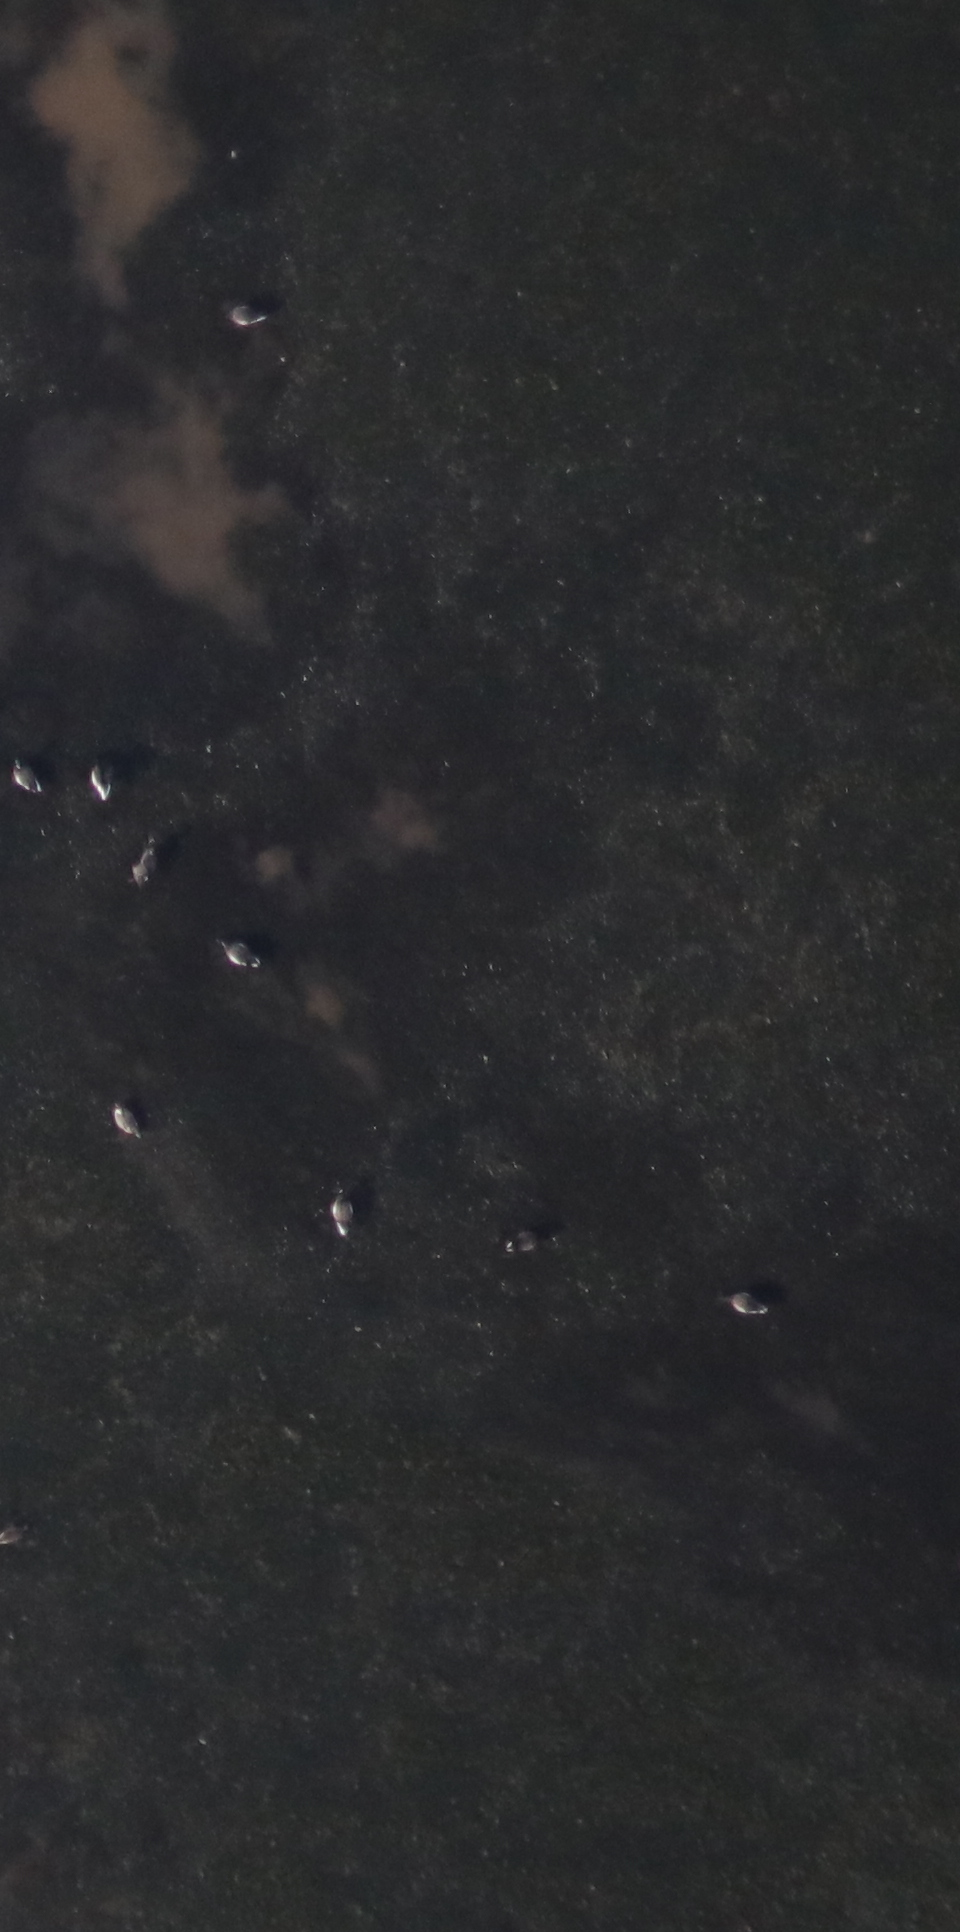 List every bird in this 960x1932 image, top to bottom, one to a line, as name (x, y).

brant (245, 313)
brant (27, 776)
brant (101, 779)
brant (143, 870)
brant (240, 952)
brant (127, 1119)
brant (341, 1211)
brant (526, 1239)
brant (743, 1300)
brant (12, 1535)